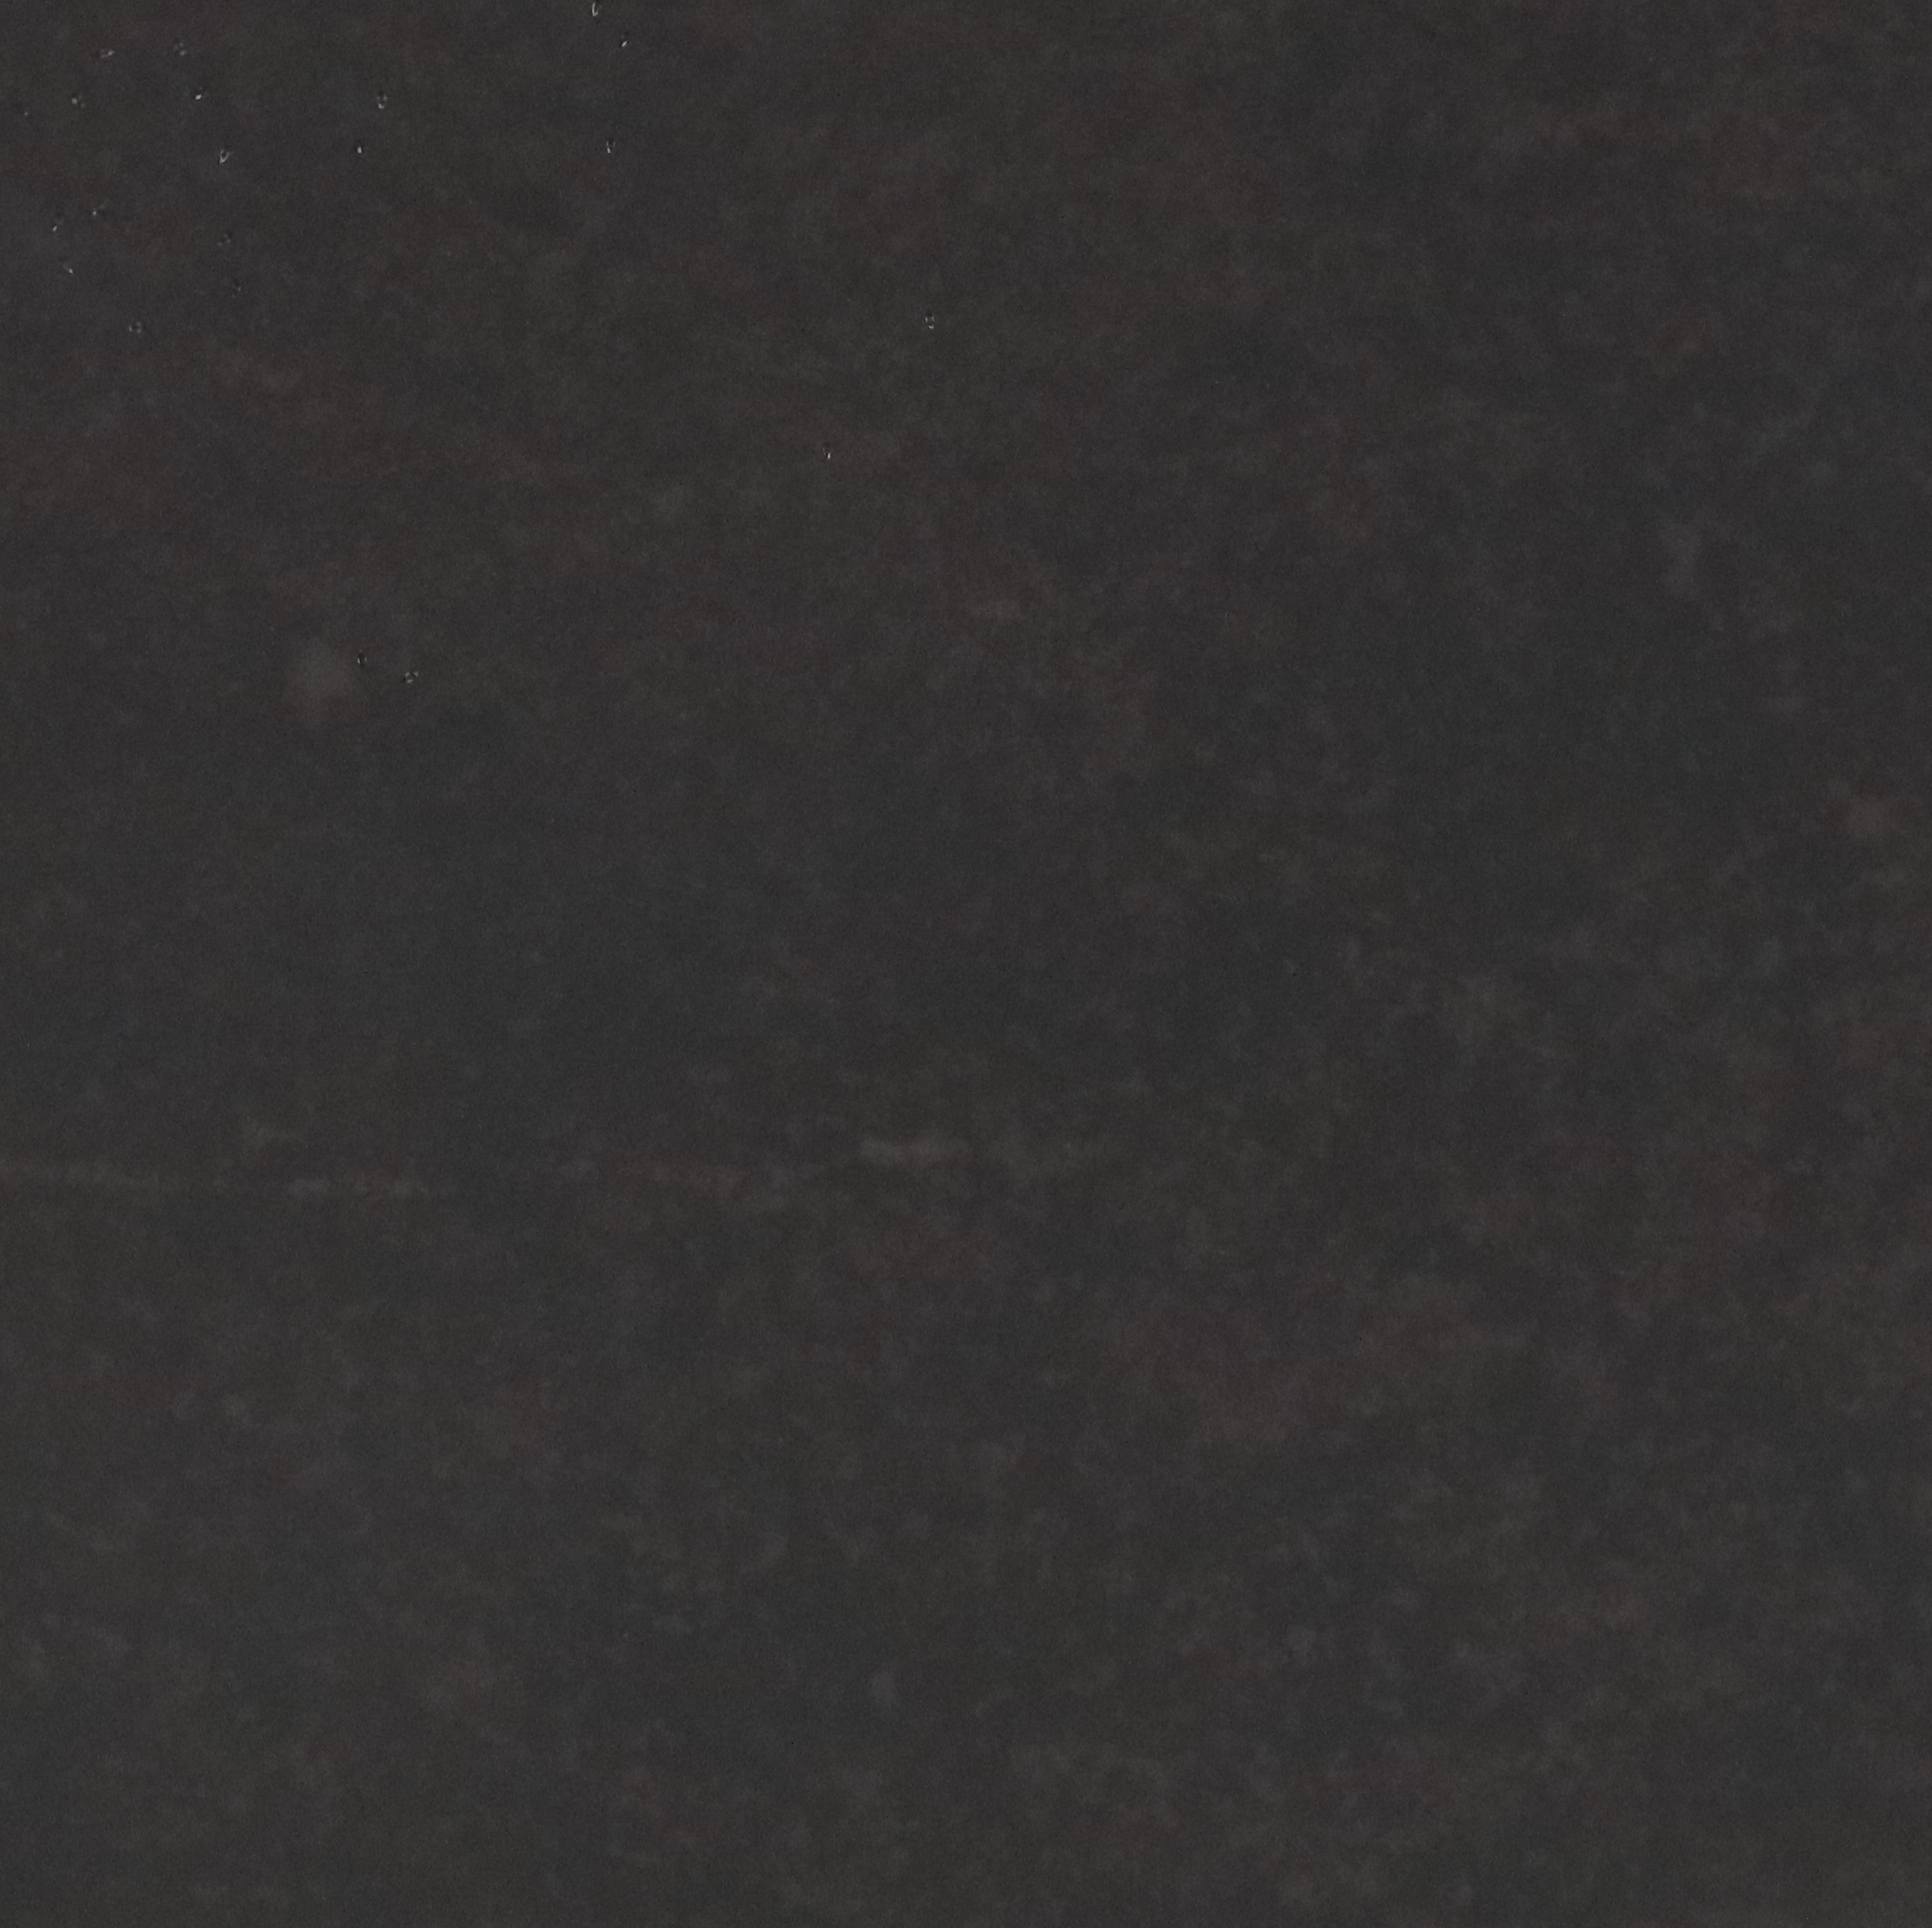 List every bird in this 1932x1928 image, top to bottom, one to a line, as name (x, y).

brant (592, 8)
brant (623, 32)
brant (177, 47)
brant (100, 51)
brant (195, 86)
brant (76, 97)
brant (380, 103)
brant (25, 107)
brant (604, 139)
brant (354, 157)
brant (224, 162)
brant (99, 213)
brant (58, 222)
brant (226, 230)
brant (70, 271)
brant (239, 289)
brant (935, 319)
brant (140, 330)
brant (829, 455)
brant (374, 661)
brant (411, 678)